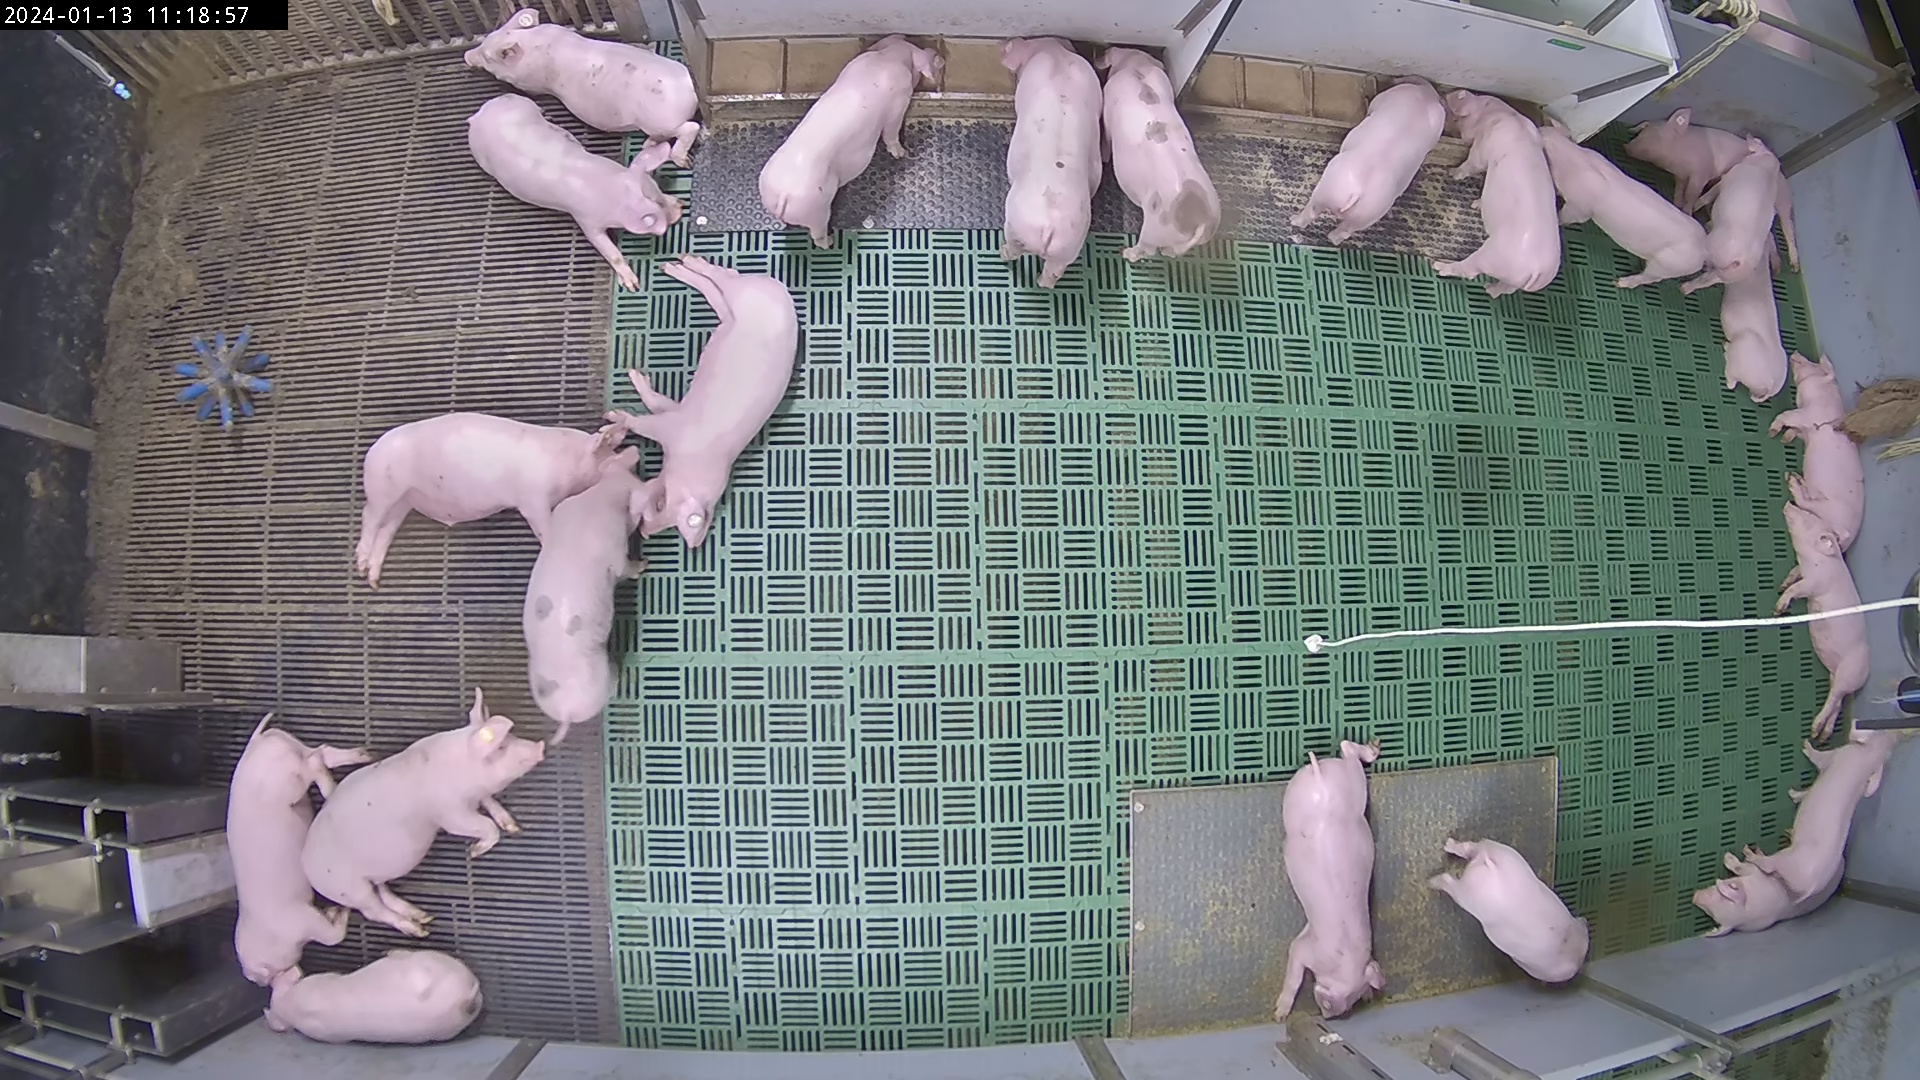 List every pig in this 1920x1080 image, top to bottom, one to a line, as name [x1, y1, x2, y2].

pig [1735, 0, 1816, 63]
pig [465, 6, 700, 169]
pig [999, 34, 1103, 290]
pig [760, 36, 946, 251]
pig [1091, 45, 1224, 261]
pig [1289, 76, 1448, 249]
pig [1431, 88, 1562, 299]
pig [463, 92, 685, 293]
pig [1621, 107, 1800, 275]
pig [1535, 115, 1709, 291]
pig [1677, 133, 1781, 294]
pig [1720, 229, 1787, 405]
pig [600, 256, 800, 548]
pig [1767, 349, 1867, 553]
pig [351, 411, 630, 592]
pig [524, 447, 666, 746]
pig [1777, 503, 1874, 744]
pig [301, 686, 547, 938]
pig [227, 713, 373, 989]
pig [1742, 728, 1902, 902]
pig [1275, 738, 1384, 1022]
pig [1425, 835, 1590, 985]
pig [1691, 850, 1843, 938]
pig [262, 946, 484, 1045]